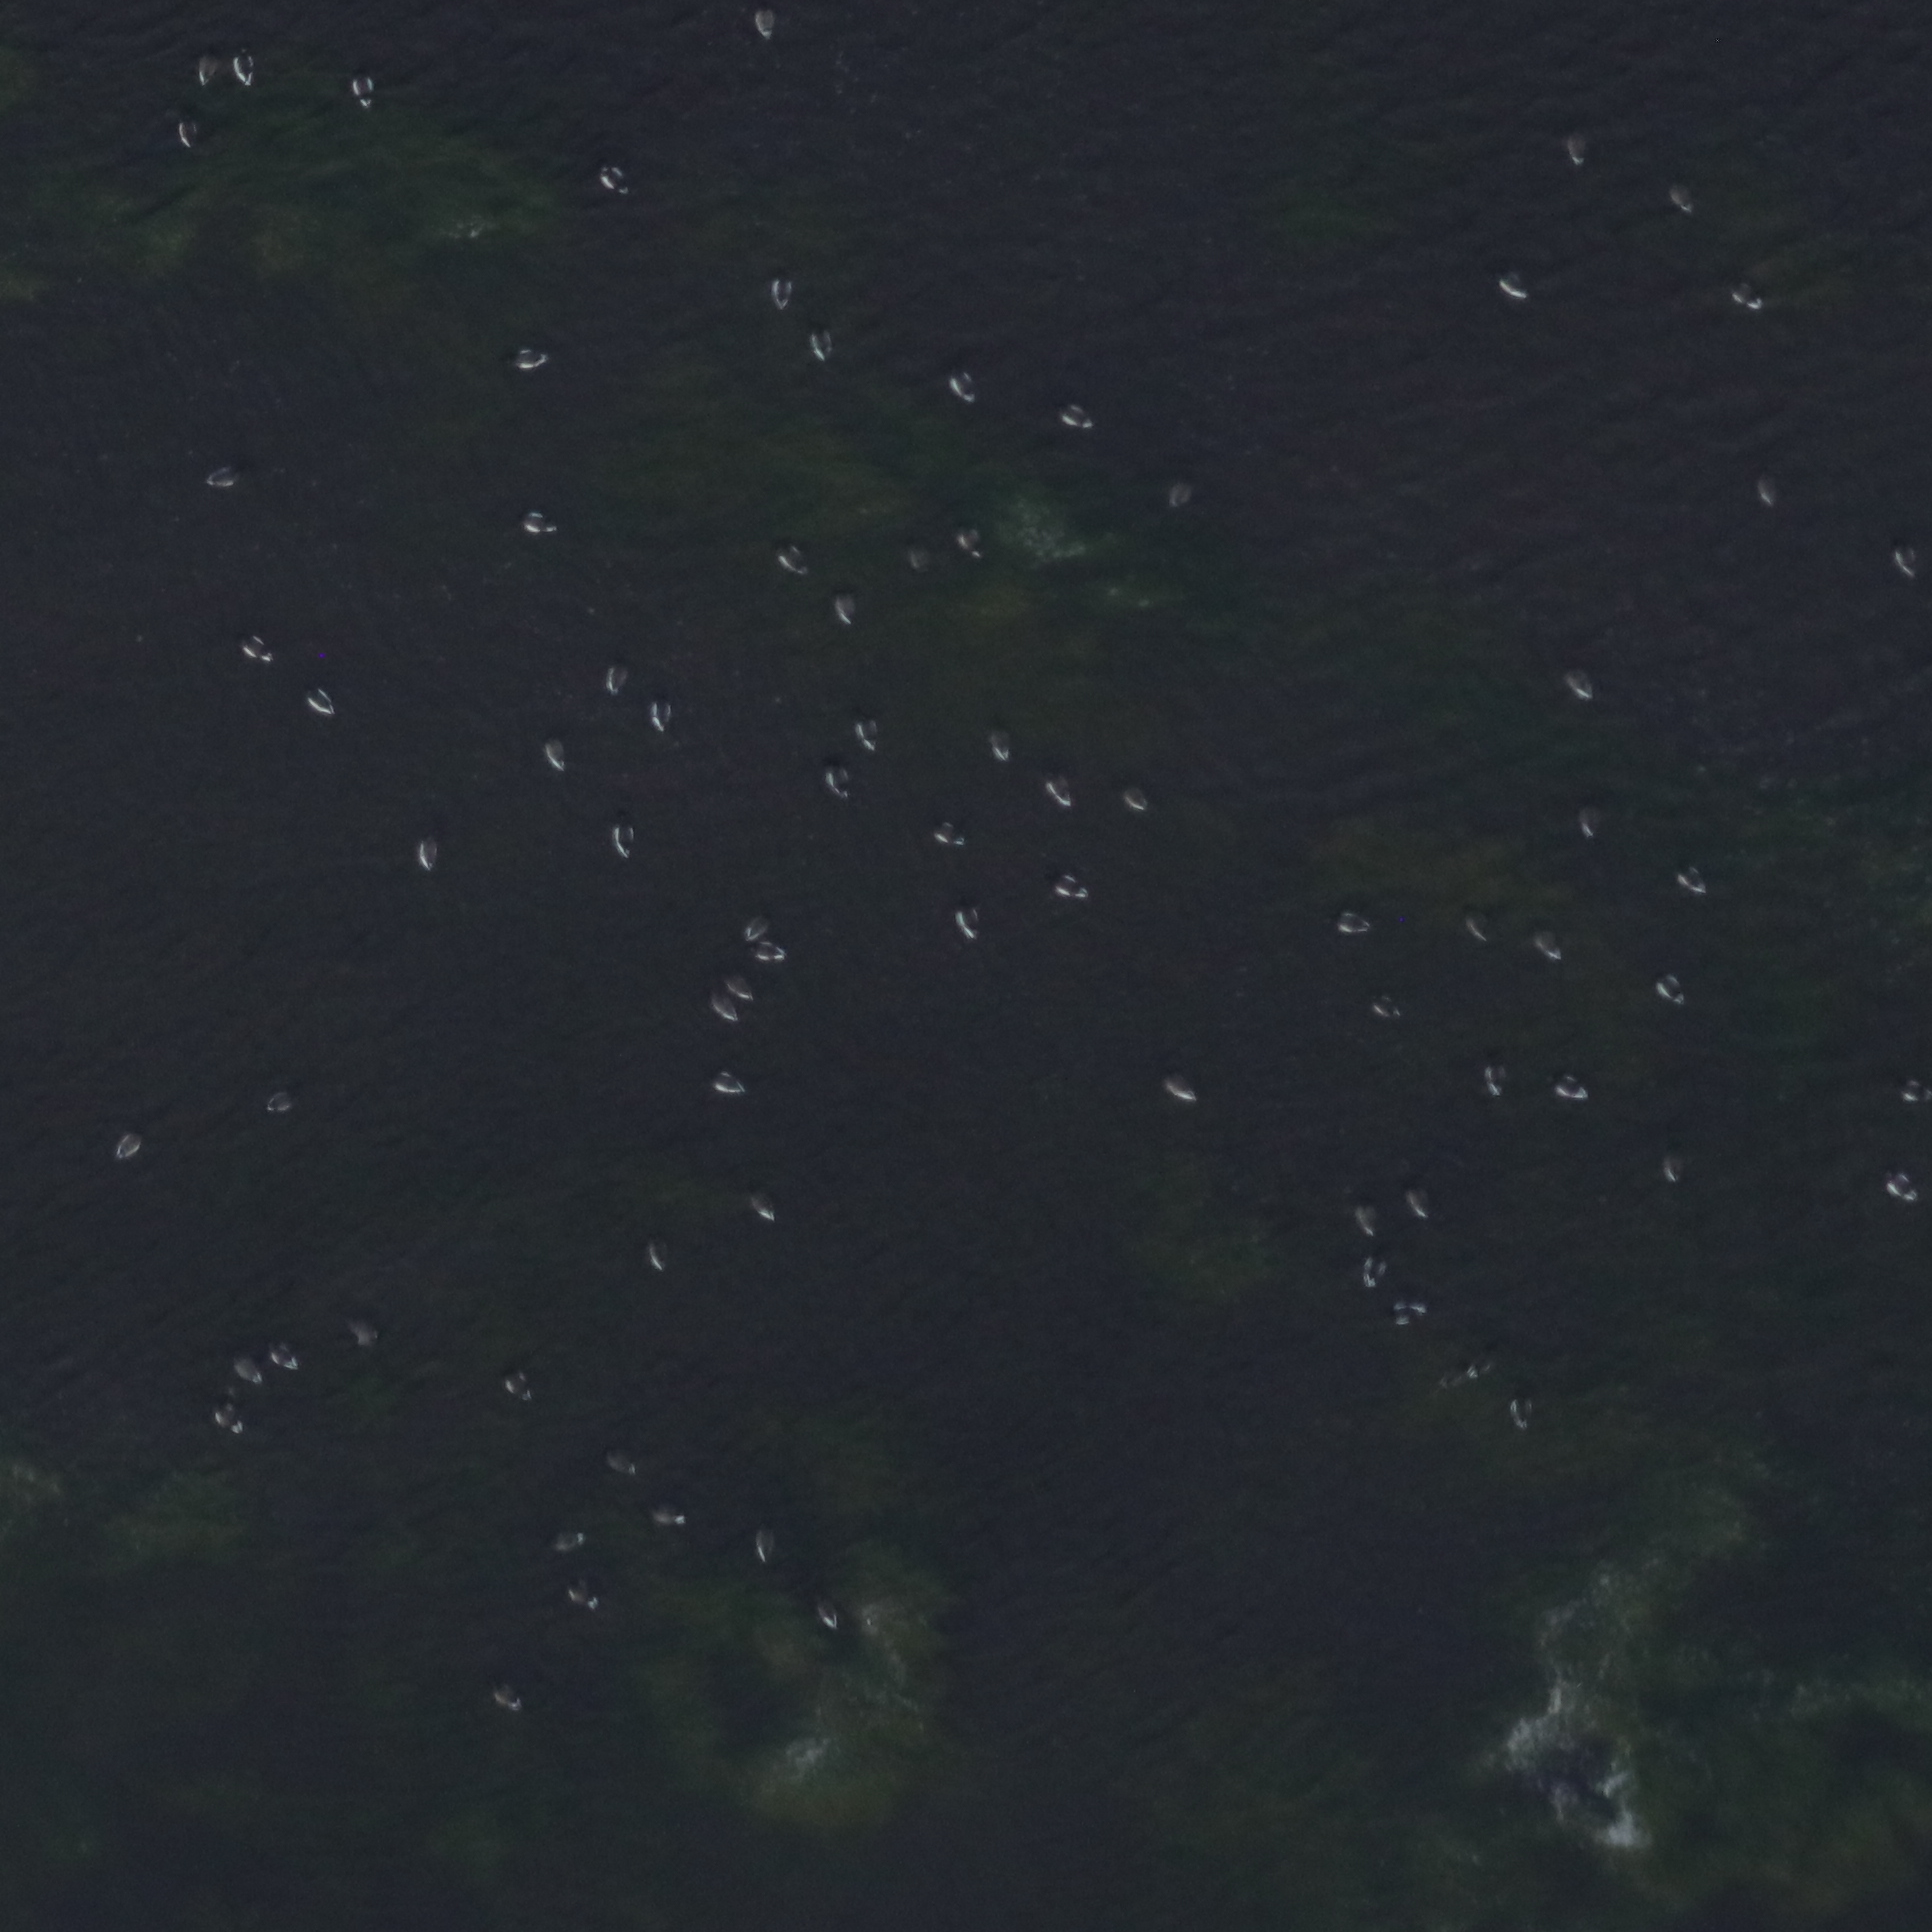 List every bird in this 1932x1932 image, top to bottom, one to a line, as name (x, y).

brant (765, 21)
brant (246, 67)
brant (207, 69)
brant (363, 87)
brant (188, 130)
brant (1581, 150)
brant (615, 180)
brant (1686, 198)
brant (1512, 282)
brant (778, 291)
brant (1749, 297)
brant (821, 341)
brant (528, 358)
brant (961, 385)
brant (1076, 419)
brant (224, 479)
brant (1766, 484)
brant (1182, 491)
brant (537, 520)
brant (972, 540)
brant (919, 555)
brant (791, 558)
brant (1909, 561)
brant (846, 604)
brant (254, 647)
brant (618, 669)
brant (1581, 683)
brant (322, 700)
brant (660, 718)
brant (862, 734)
brant (1000, 742)
brant (555, 745)
brant (835, 776)
brant (1058, 794)
brant (1139, 795)
brant (1590, 820)
brant (949, 833)
brant (620, 839)
brant (431, 850)
brant (1691, 879)
brant (1069, 886)
brant (969, 920)
brant (1352, 921)
brant (1474, 923)
brant (759, 926)
brant (1546, 943)
brant (768, 953)
brant (738, 986)
brant (1671, 988)
brant (1387, 1005)
brant (726, 1014)
brant (1497, 1074)
brant (1177, 1081)
brant (730, 1083)
brant (1568, 1086)
brant (1911, 1088)
brant (280, 1099)
brant (136, 1143)
brant (1679, 1168)
brant (1901, 1184)
brant (1419, 1201)
brant (764, 1204)
brant (1368, 1220)
brant (657, 1251)
brant (1375, 1271)
brant (1408, 1310)
brant (364, 1337)
brant (280, 1355)
brant (243, 1364)
brant (1481, 1365)
brant (515, 1383)
brant (1520, 1410)
brant (225, 1414)
brant (618, 1458)
brant (663, 1515)
brant (568, 1536)
brant (762, 1545)
brant (578, 1589)
brant (825, 1608)
brant (505, 1695)